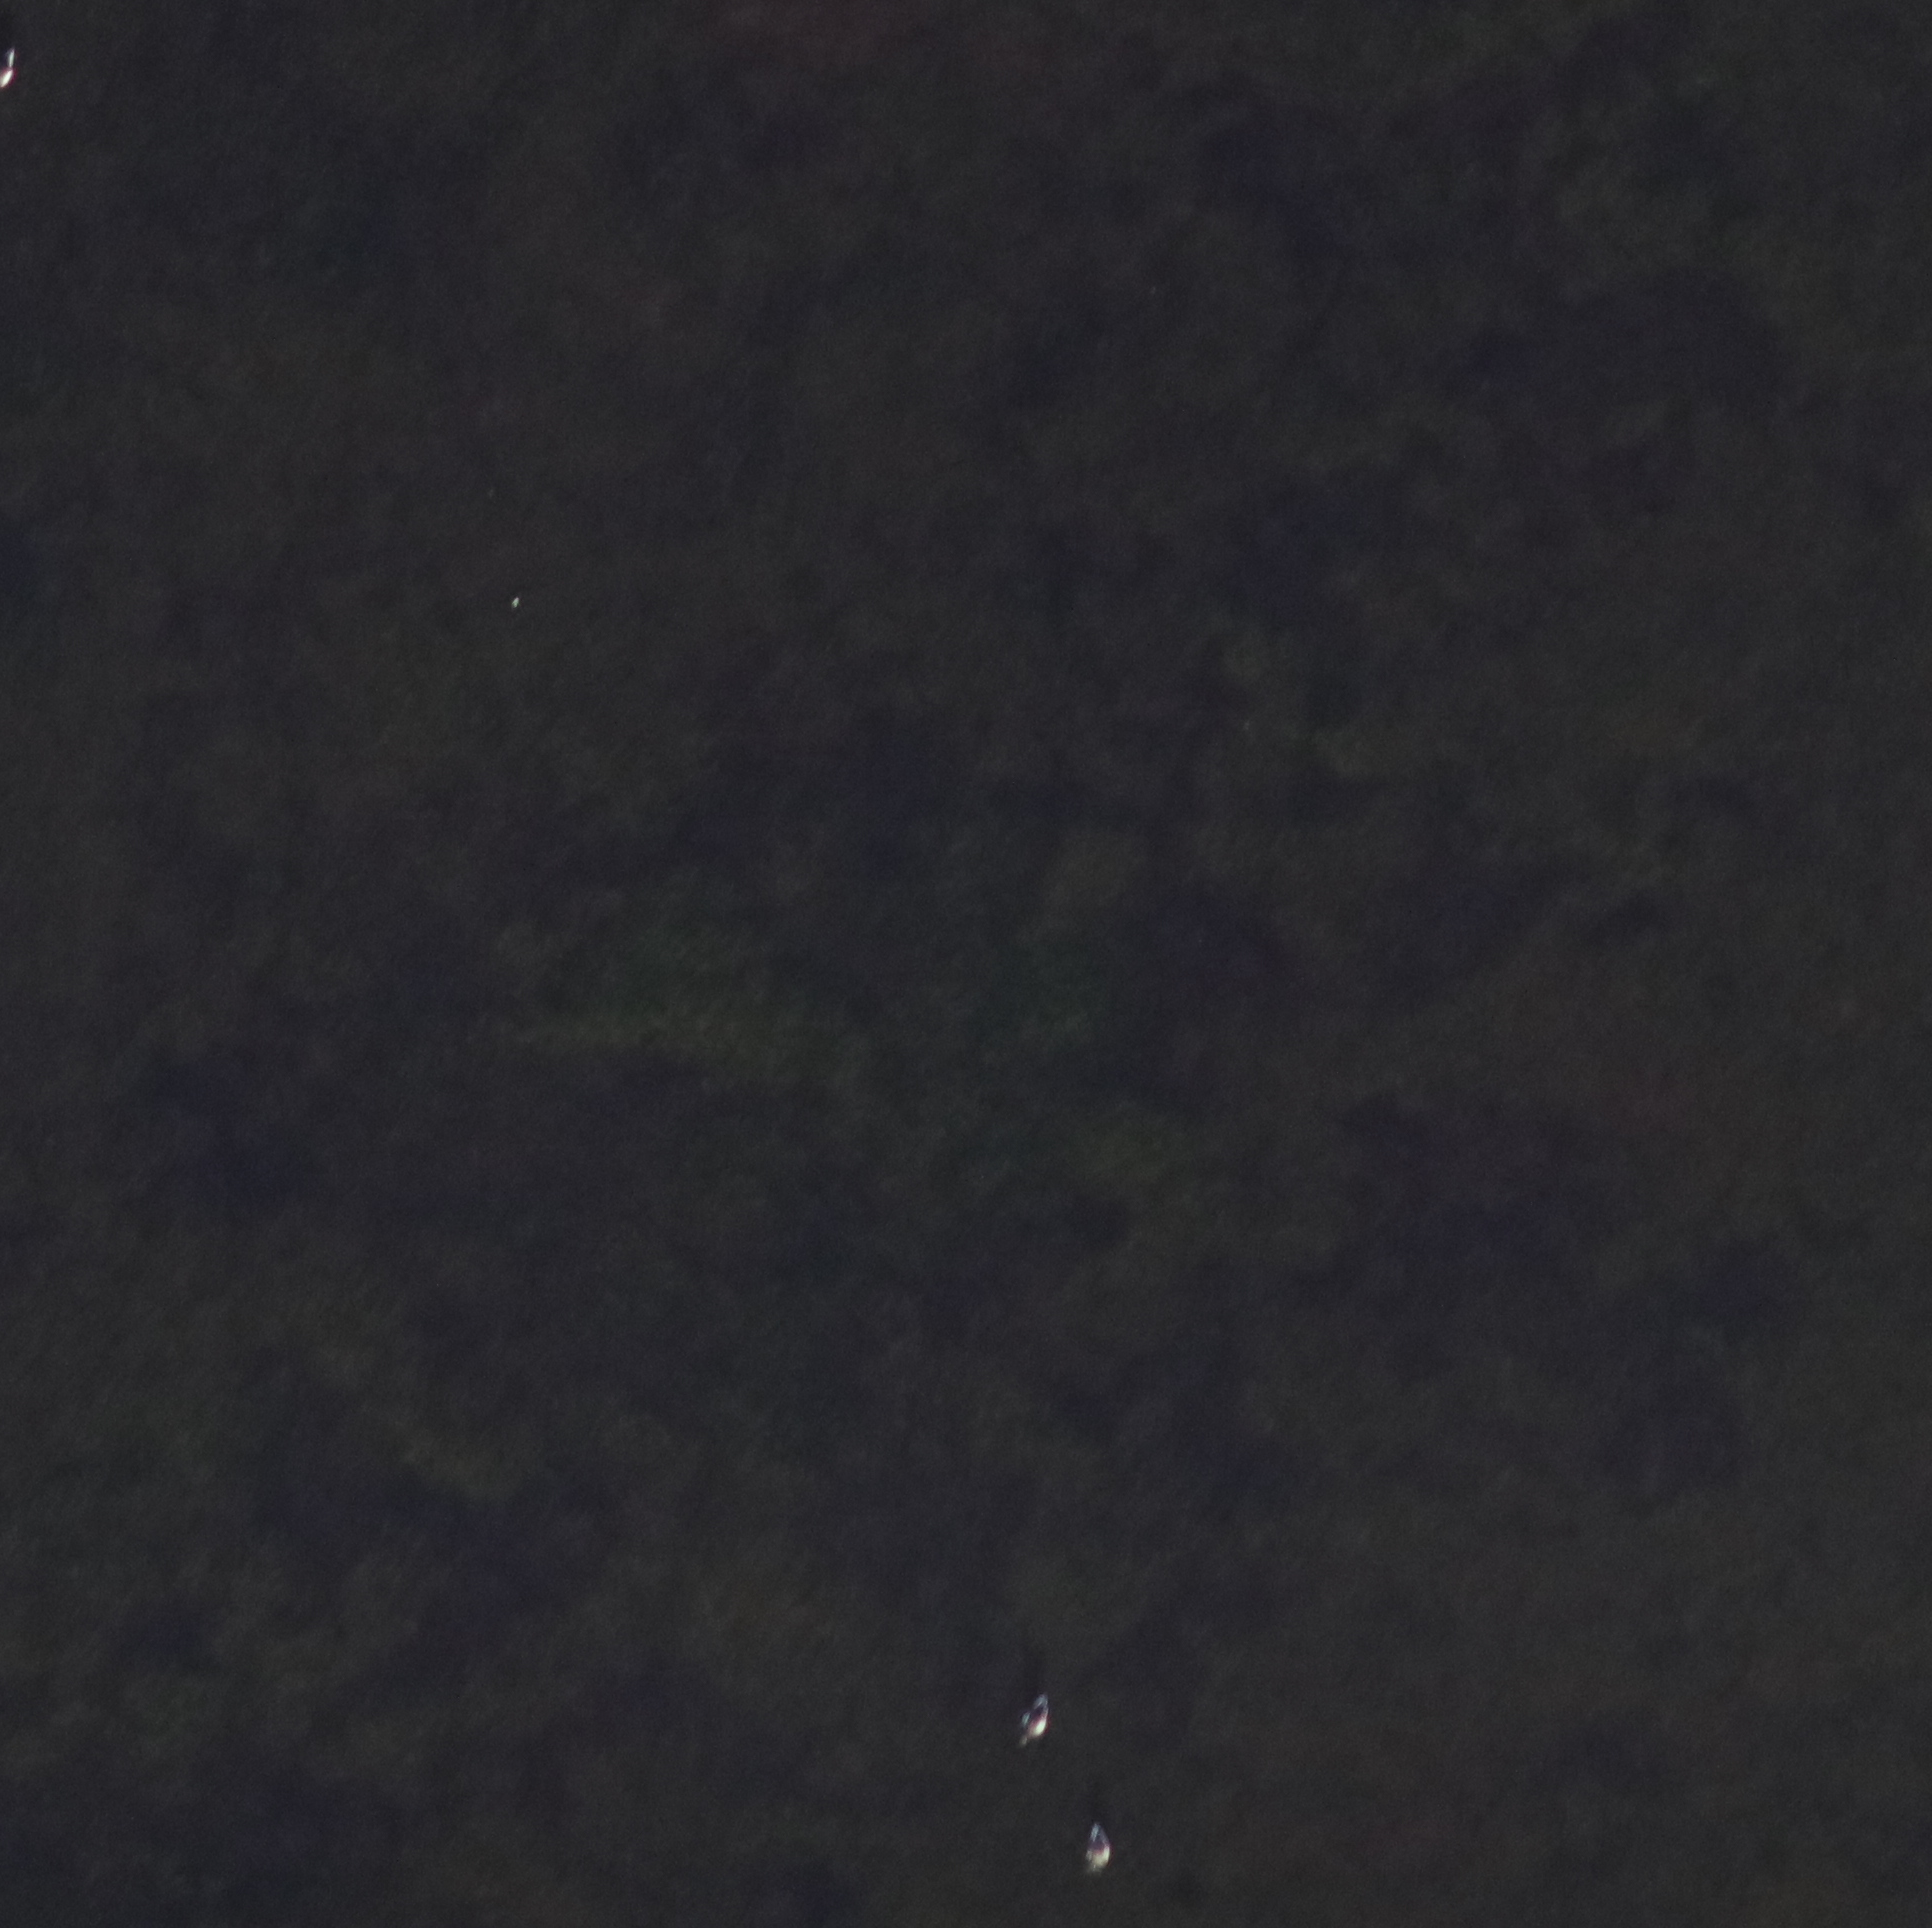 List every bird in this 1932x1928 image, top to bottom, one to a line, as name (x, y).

brant (1, 70)
brant (1035, 1720)
brant (1098, 1850)